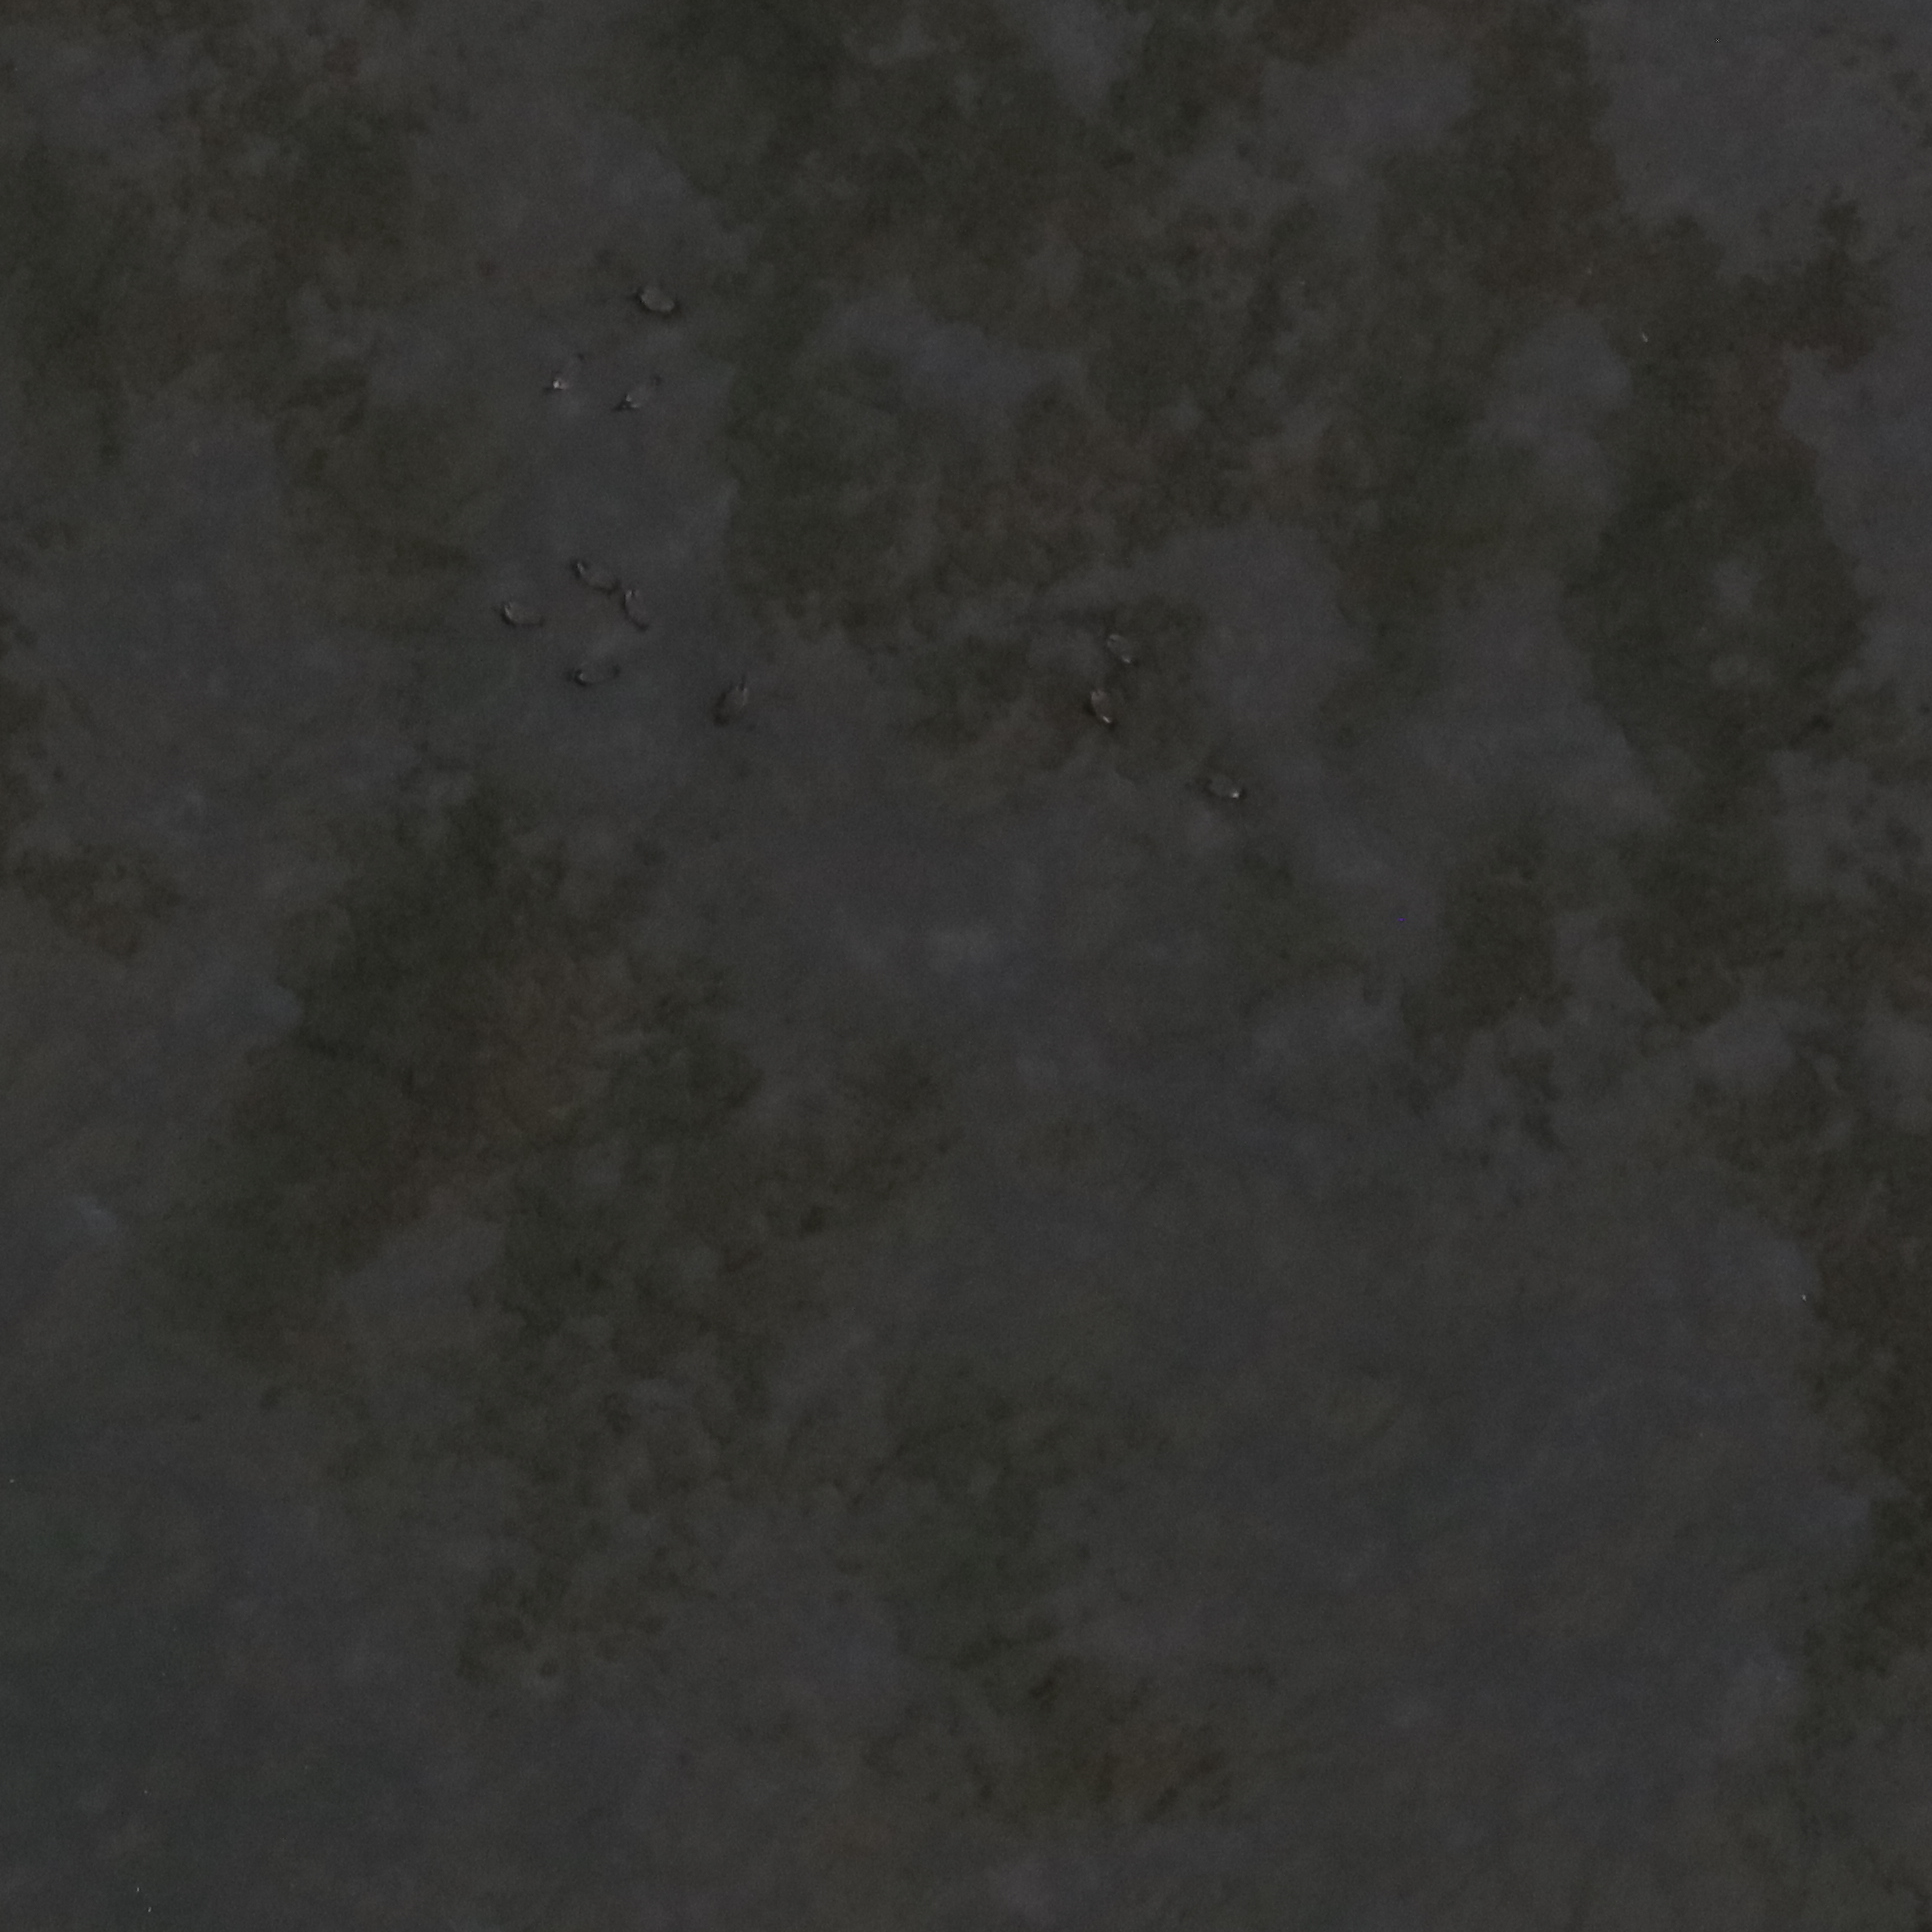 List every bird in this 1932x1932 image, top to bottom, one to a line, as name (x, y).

Canada goose (662, 306)
Canada goose (563, 376)
Canada goose (646, 387)
Canada goose (588, 570)
Canada goose (629, 607)
Canada goose (512, 614)
Canada goose (1118, 647)
Canada goose (593, 681)
Canada goose (738, 701)
Canada goose (1100, 705)
Canada goose (1222, 785)